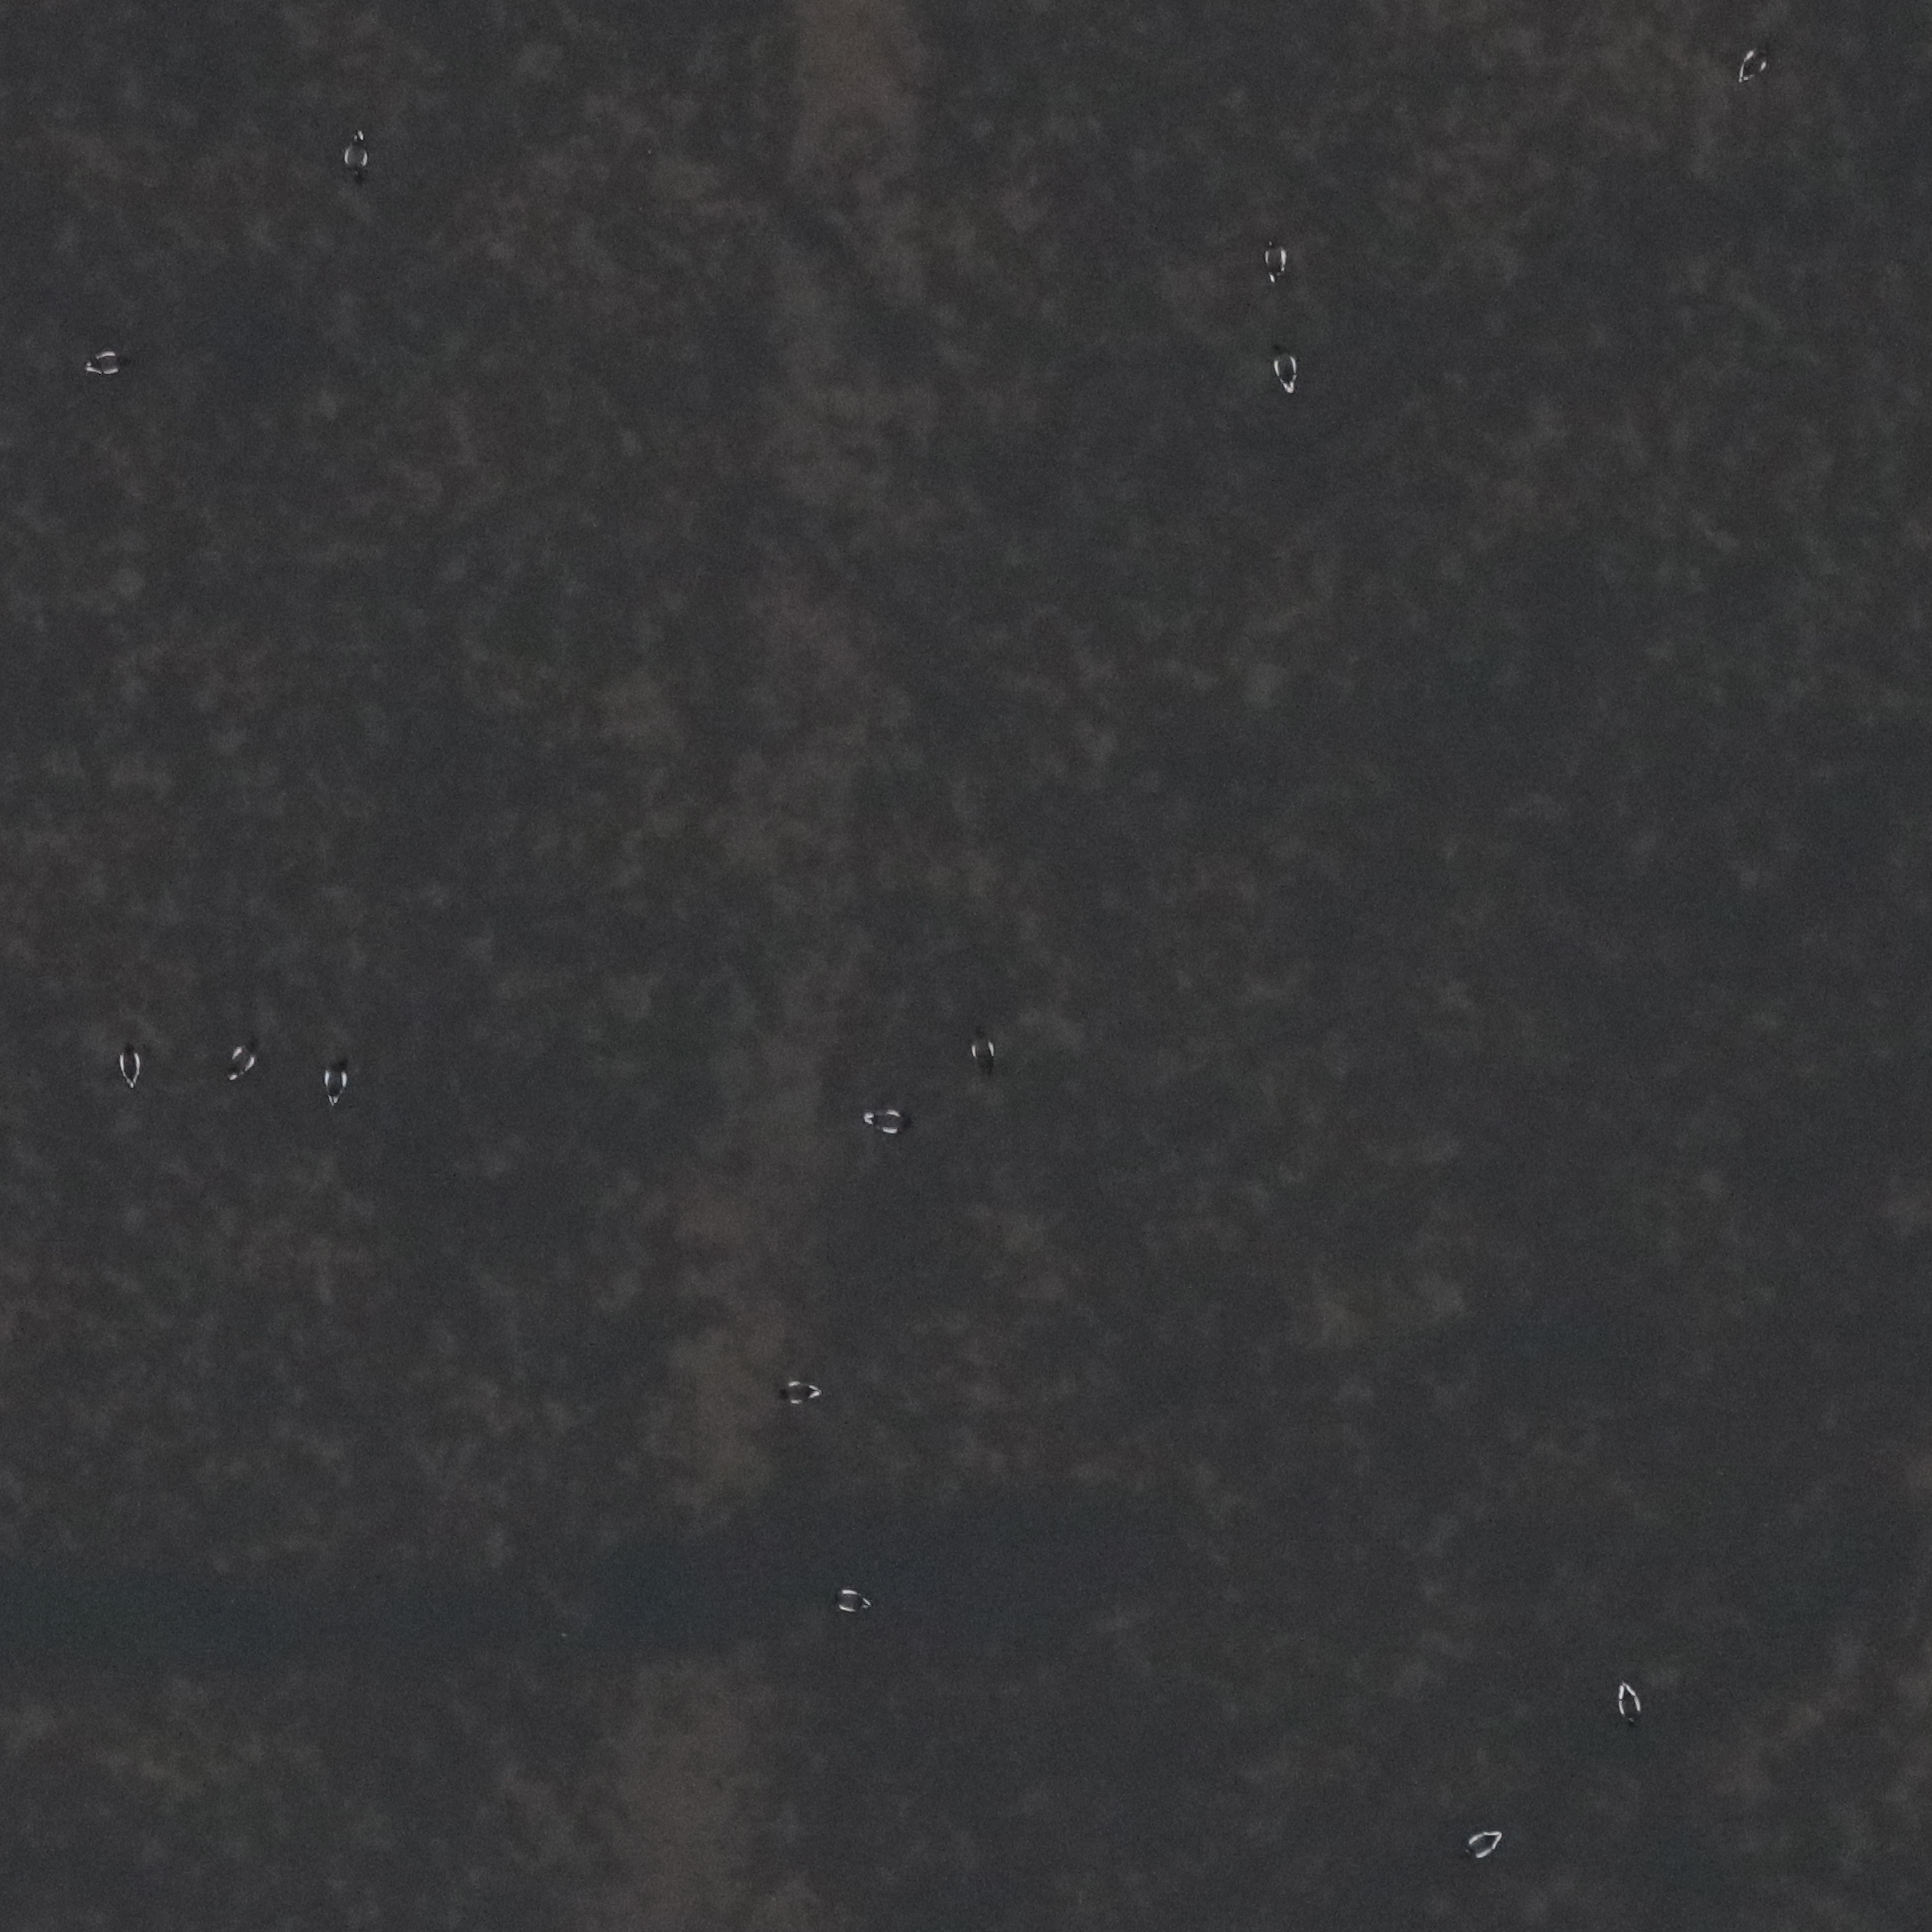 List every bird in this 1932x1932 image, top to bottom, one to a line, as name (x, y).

brant (1751, 64)
brant (356, 153)
brant (1276, 259)
brant (106, 362)
brant (1285, 370)
brant (984, 1050)
brant (241, 1060)
brant (128, 1065)
brant (335, 1082)
brant (886, 1120)
brant (798, 1392)
brant (849, 1601)
brant (1628, 1705)
brant (1481, 1844)